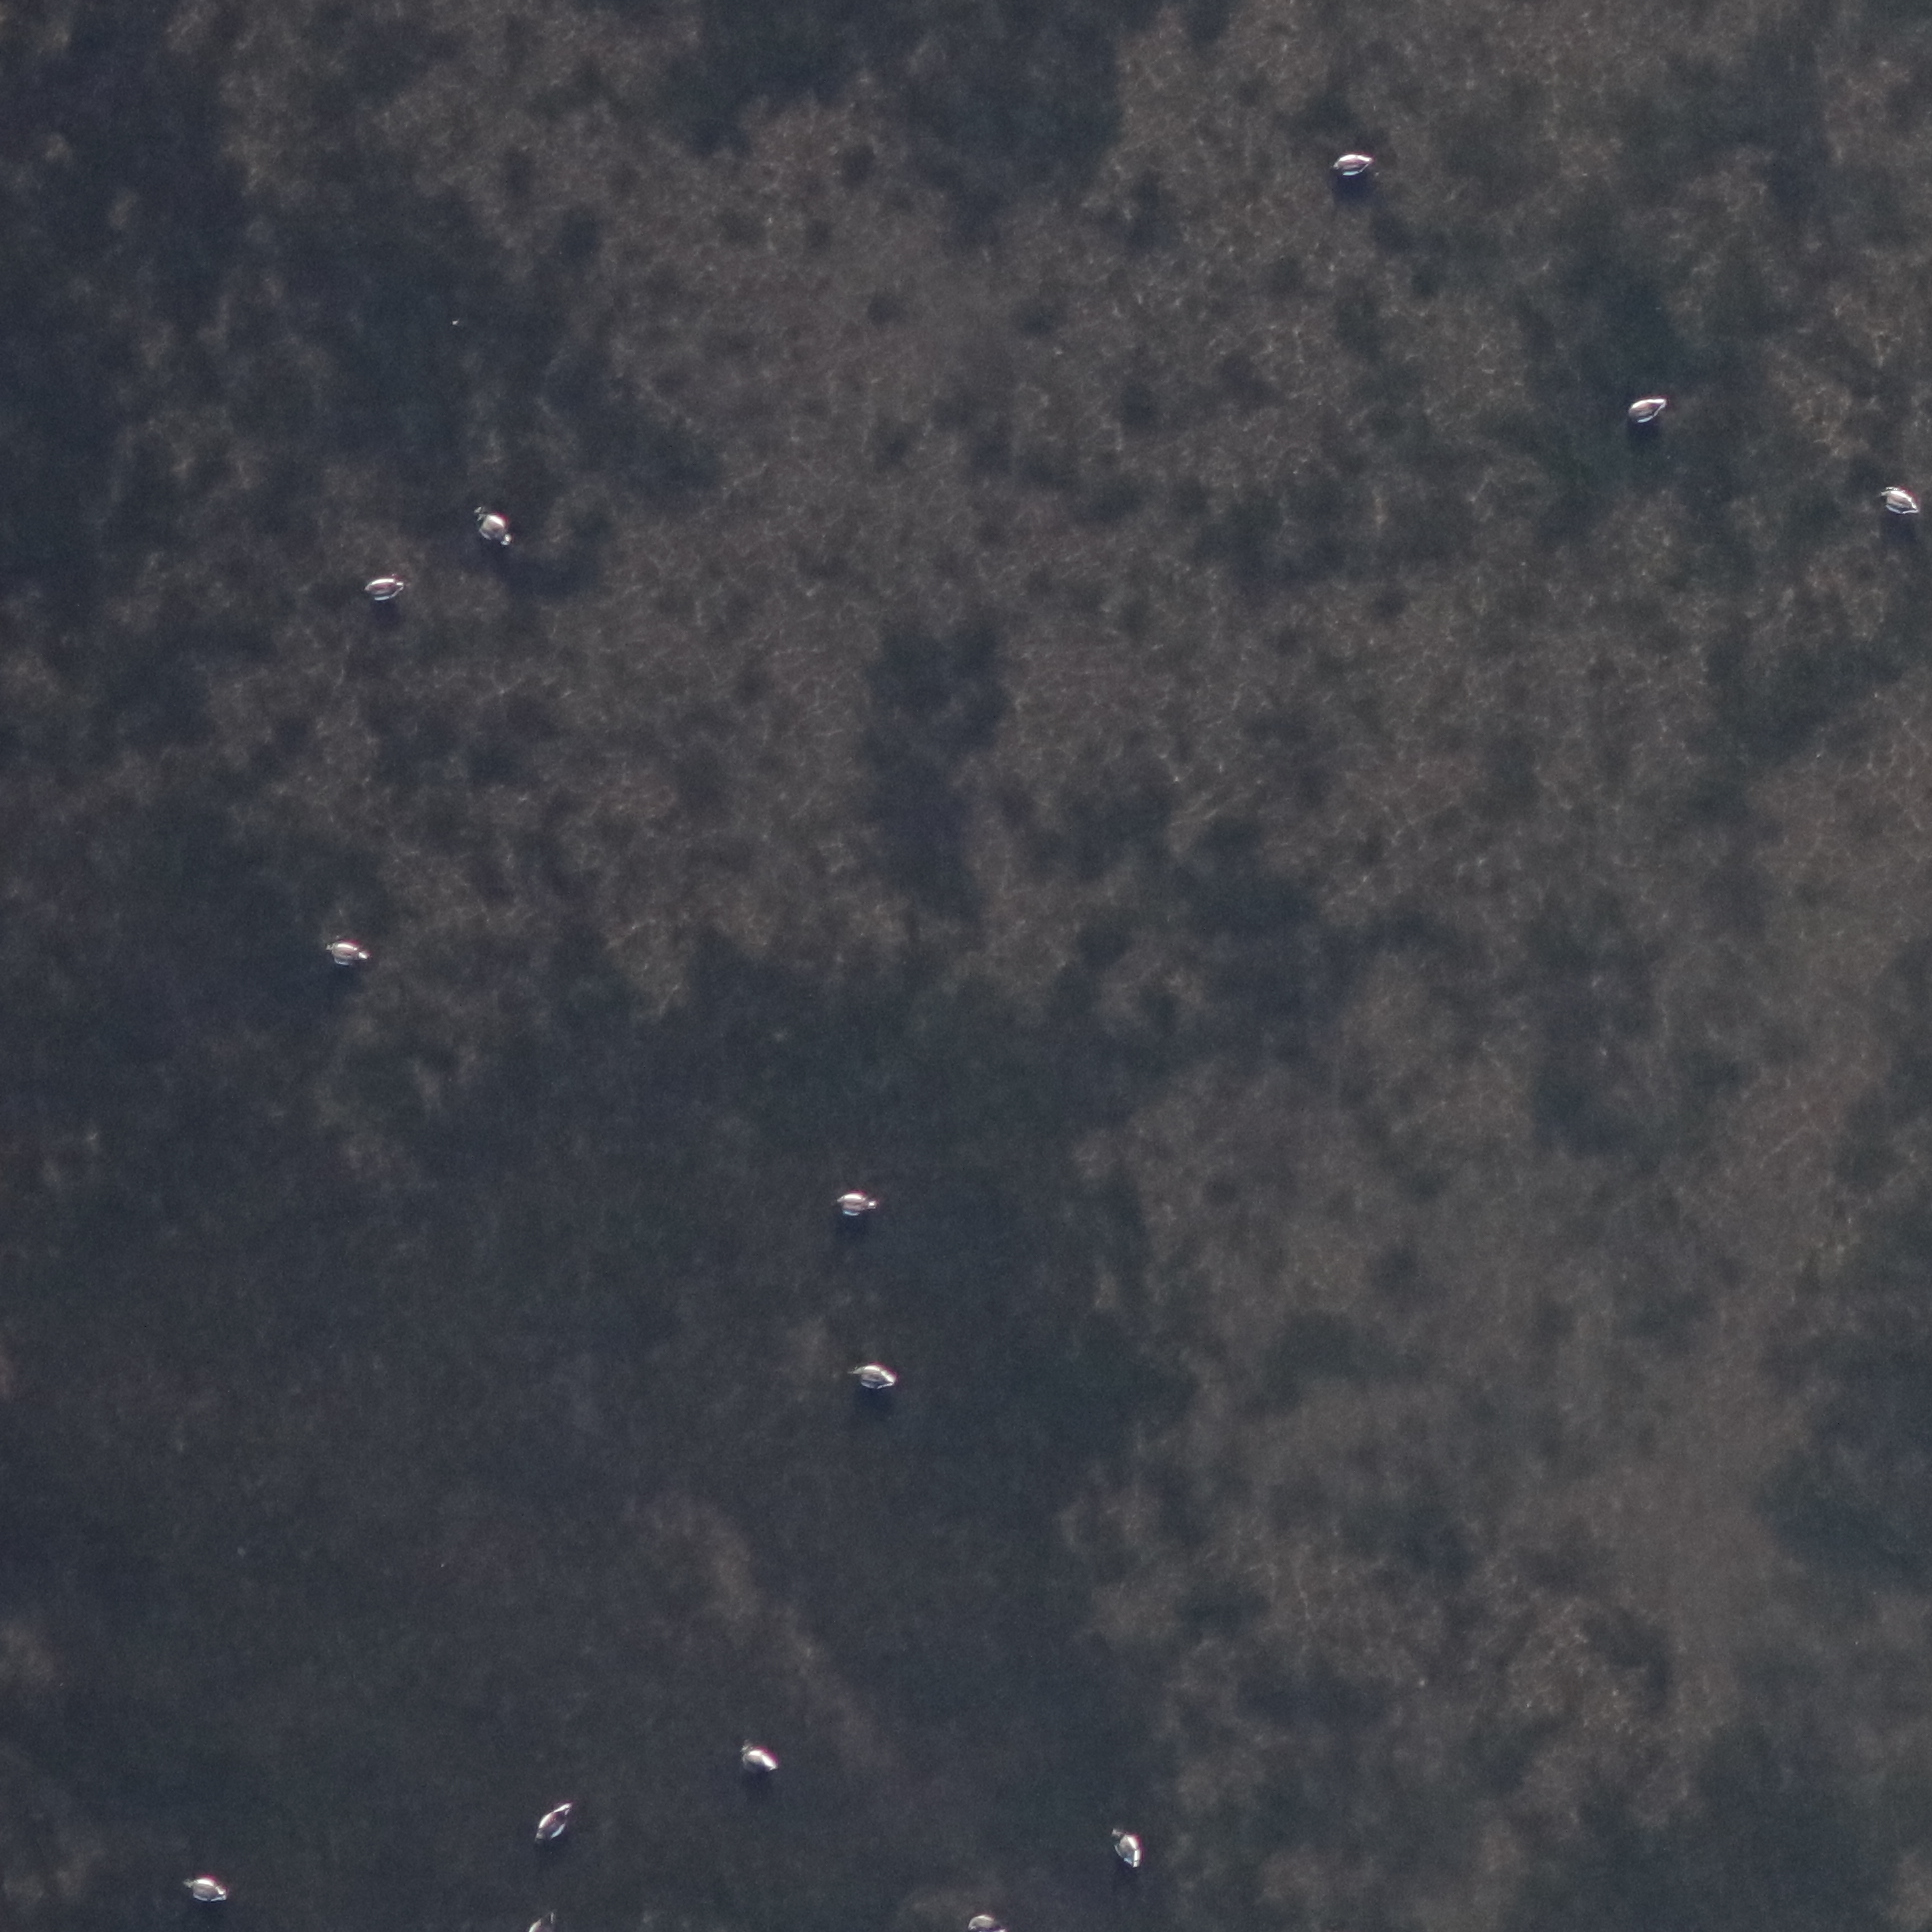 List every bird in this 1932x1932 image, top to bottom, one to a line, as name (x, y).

brant (1353, 164)
brant (1646, 410)
brant (1898, 500)
brant (491, 526)
brant (384, 589)
brant (346, 951)
brant (853, 1203)
brant (873, 1377)
brant (757, 1755)
brant (553, 1824)
brant (1127, 1849)
brant (206, 1890)
brant (984, 1926)